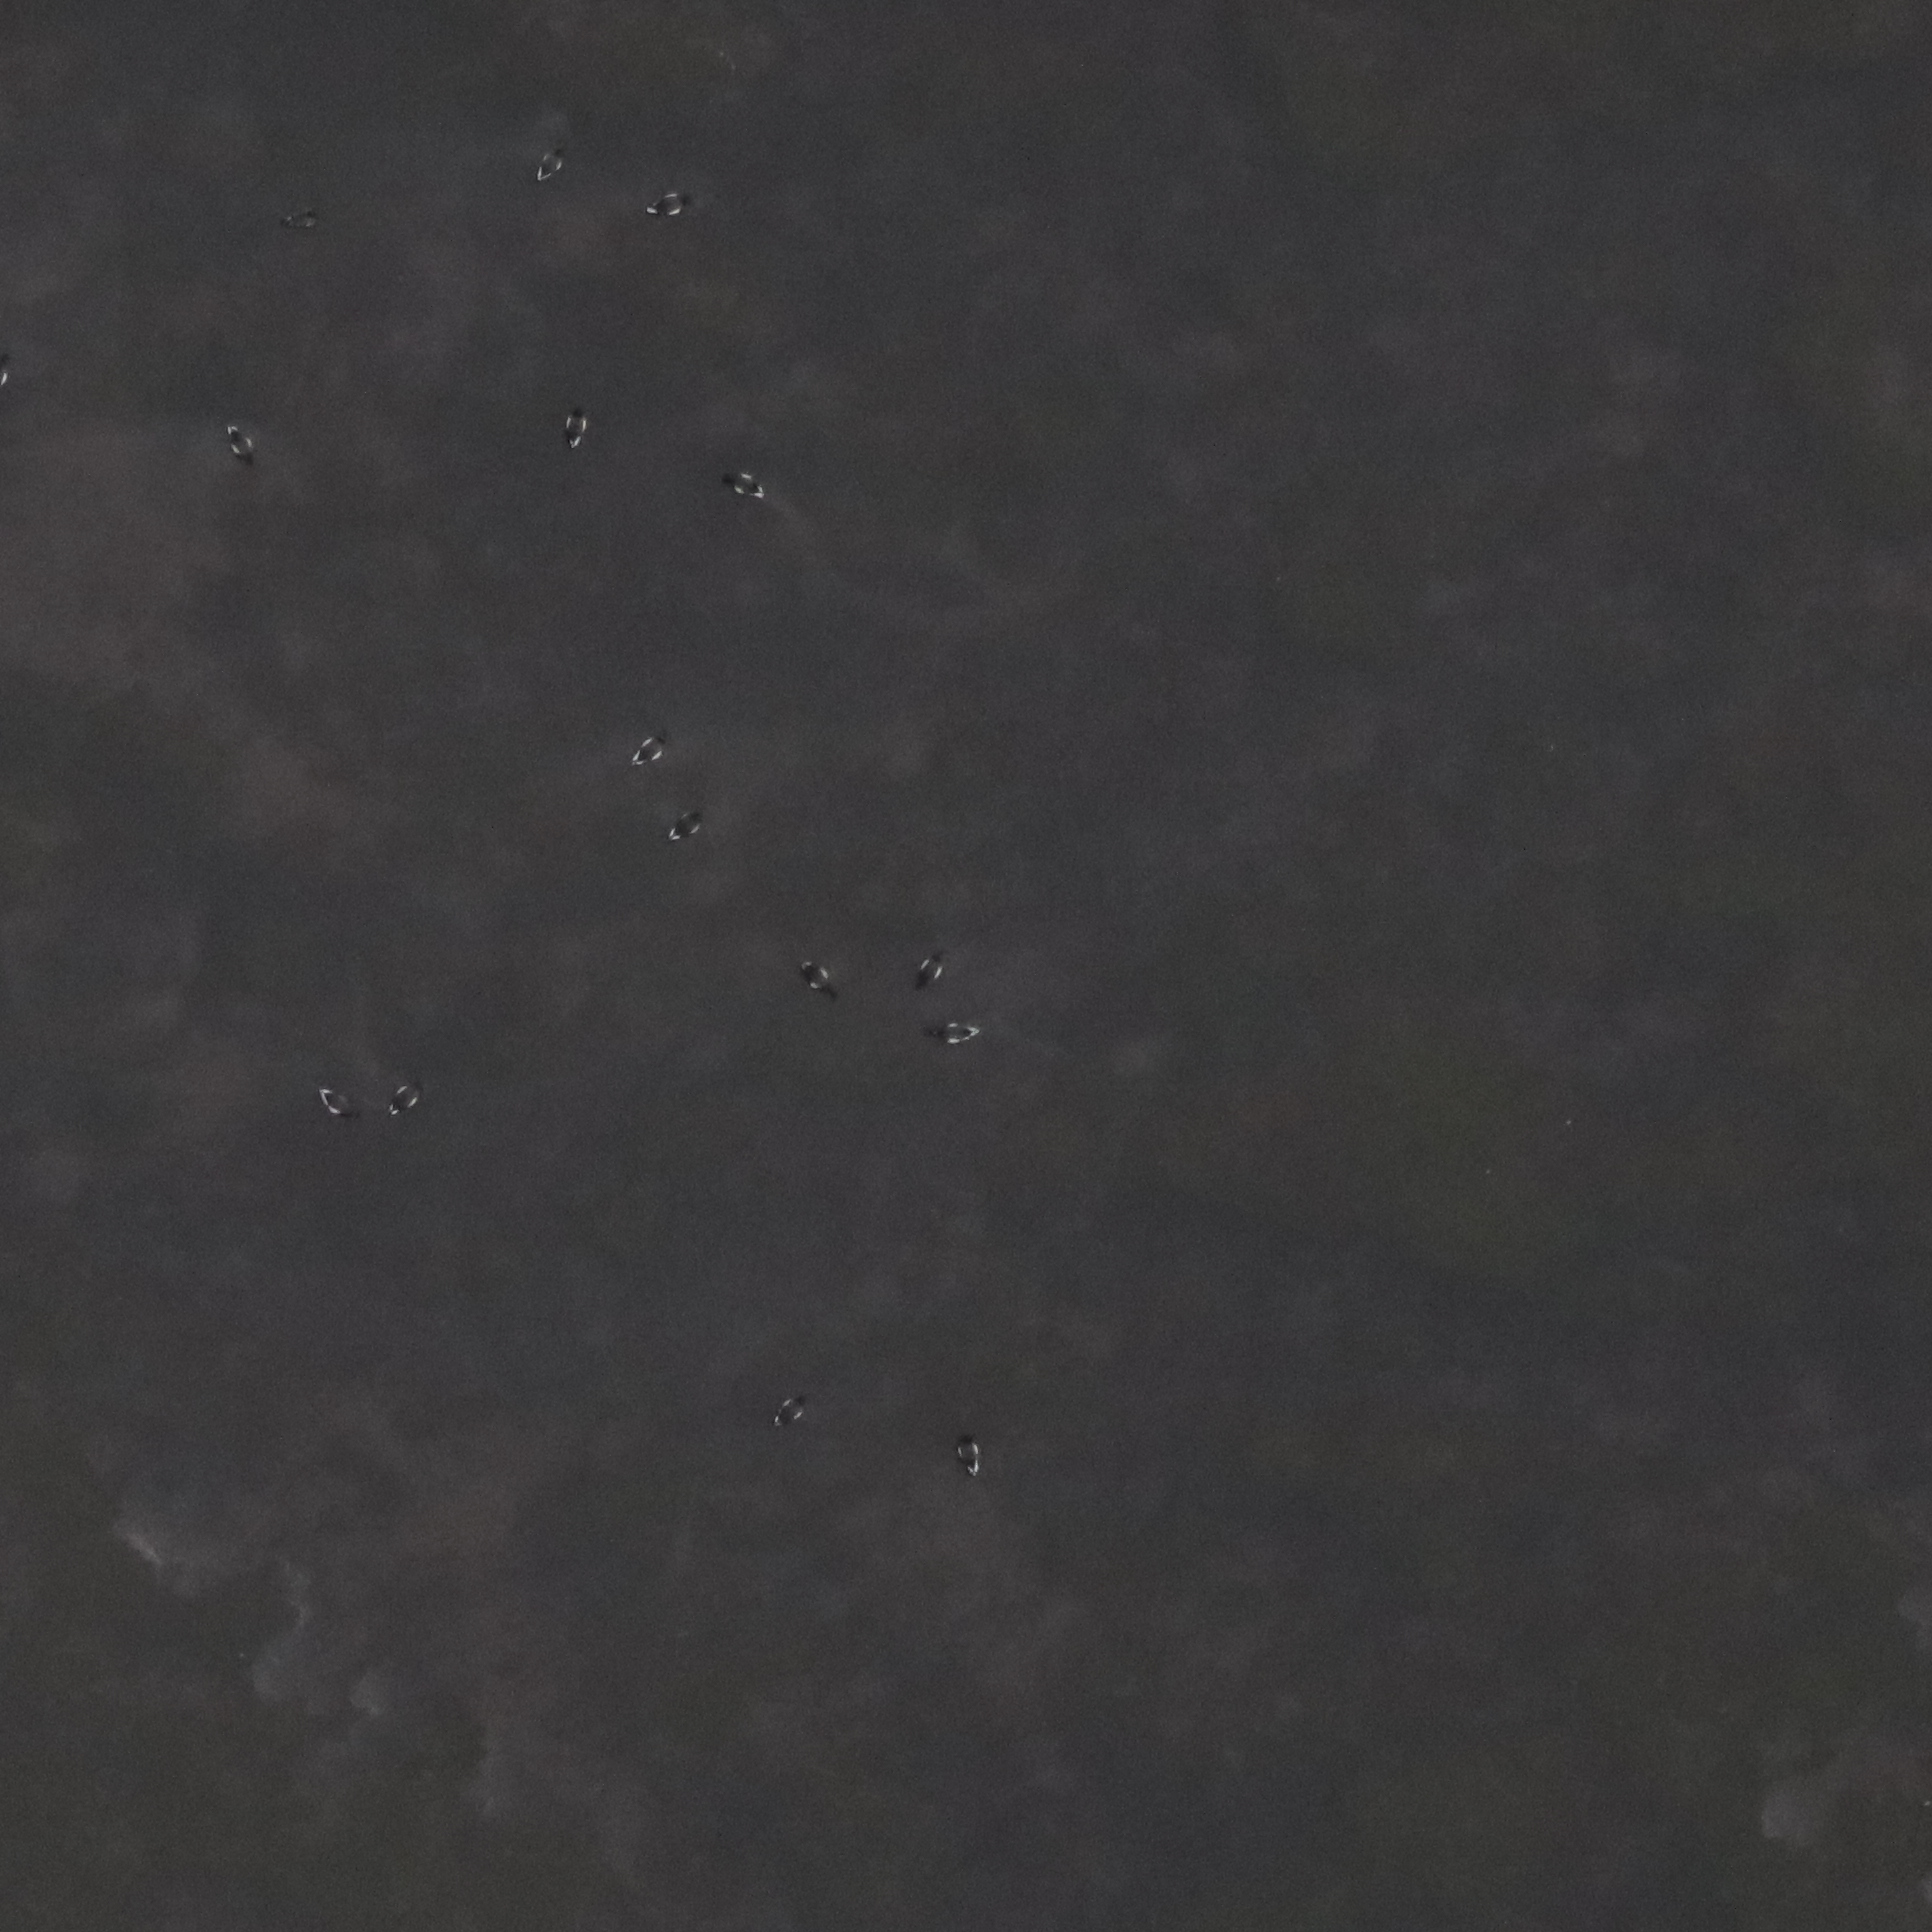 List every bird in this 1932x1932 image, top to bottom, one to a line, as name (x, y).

brant (550, 161)
brant (669, 203)
brant (302, 216)
brant (575, 428)
brant (241, 444)
brant (746, 485)
brant (650, 750)
brant (686, 827)
brant (932, 970)
brant (817, 979)
brant (956, 1033)
brant (401, 1098)
brant (335, 1101)
brant (789, 1412)
brant (967, 1450)